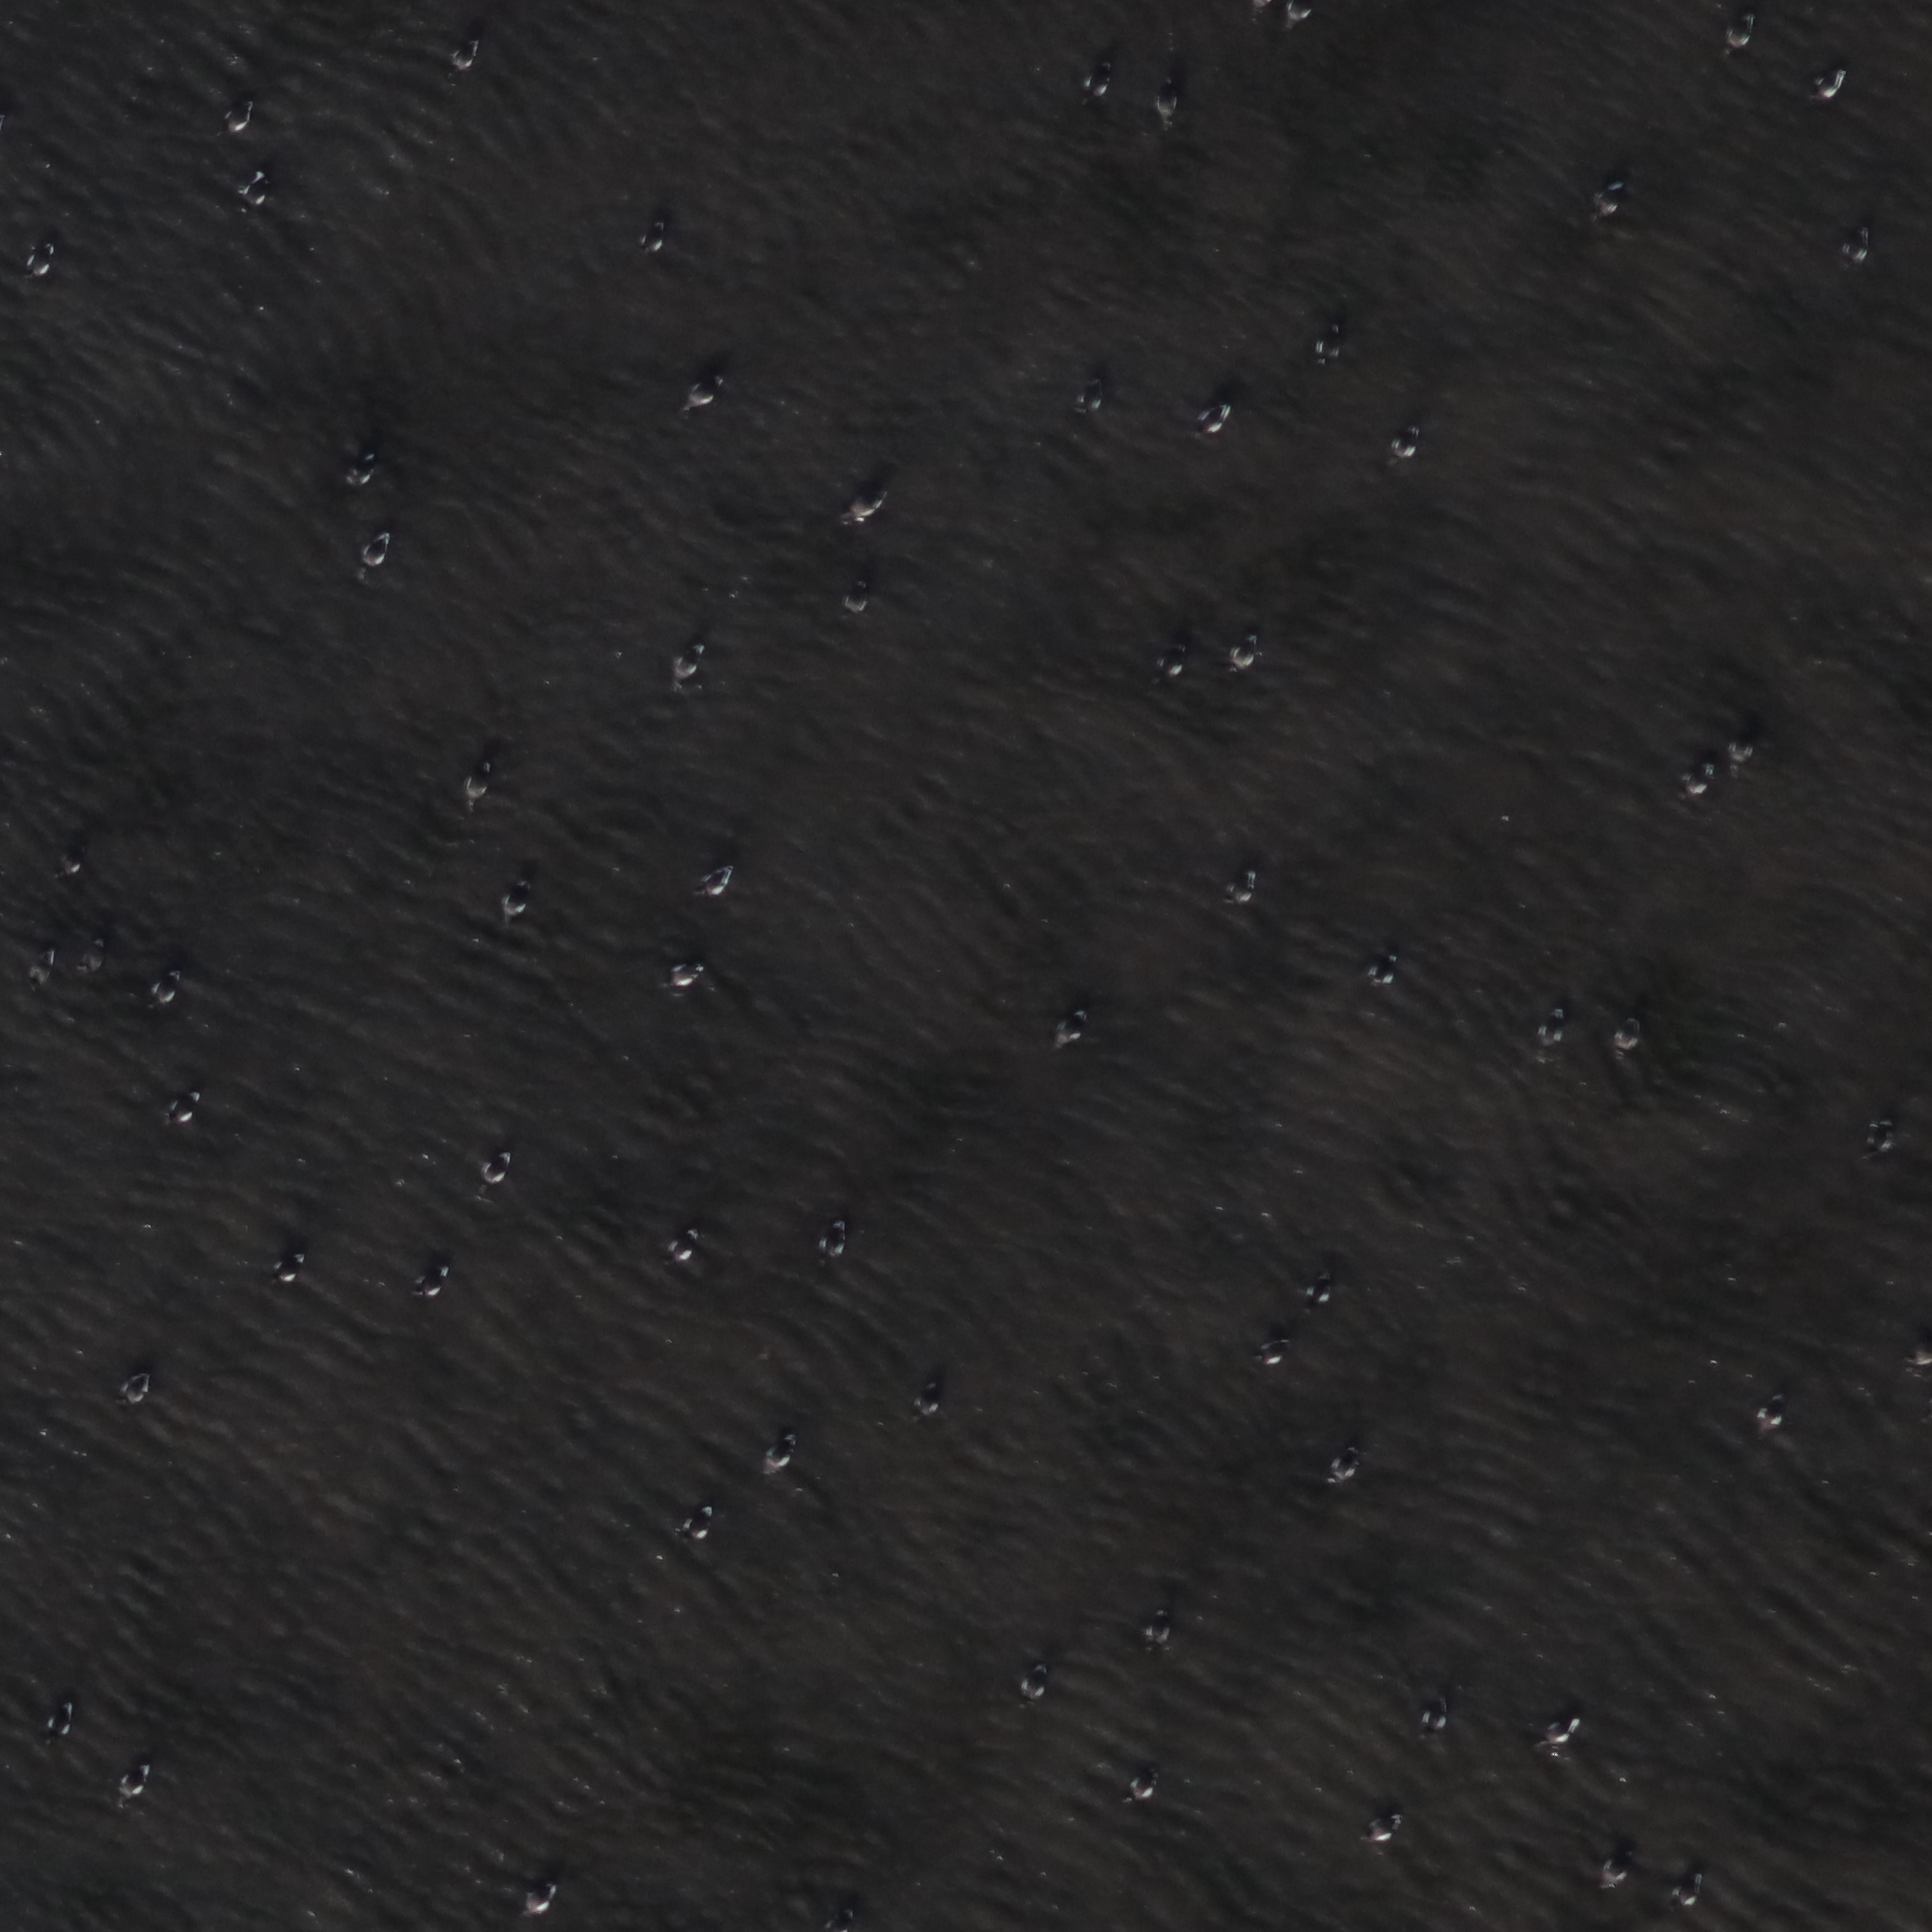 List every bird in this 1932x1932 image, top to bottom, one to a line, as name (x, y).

brant (1748, 35)
brant (459, 47)
brant (1096, 72)
brant (1831, 91)
brant (1161, 100)
brant (234, 117)
brant (251, 192)
brant (1607, 199)
brant (655, 238)
brant (1860, 248)
brant (39, 260)
brant (1329, 345)
brant (1099, 391)
brant (701, 393)
brant (1209, 419)
brant (1407, 452)
brant (367, 472)
brant (862, 506)
brant (375, 552)
brant (857, 600)
brant (1243, 653)
brant (1171, 662)
brant (686, 666)
brant (1735, 761)
brant (1694, 779)
brant (479, 794)
brant (70, 863)
brant (714, 882)
brant (1238, 890)
brant (511, 908)
brant (87, 964)
brant (28, 966)
brant (1381, 975)
brant (685, 976)
brant (163, 989)
brant (1069, 1028)
brant (1552, 1028)
brant (1625, 1038)
brant (181, 1106)
brant (1881, 1134)
brant (496, 1166)
brant (833, 1240)
brant (681, 1248)
brant (289, 1279)
brant (432, 1283)
brant (1319, 1293)
brant (1929, 1349)
brant (1271, 1350)
brant (132, 1389)
brant (926, 1412)
brant (1773, 1419)
brant (777, 1453)
brant (1344, 1466)
brant (698, 1526)
brant (1159, 1635)
brant (1034, 1684)
brant (1433, 1718)
brant (59, 1719)
brant (1556, 1733)
brant (130, 1786)
brant (1140, 1788)
brant (1381, 1827)
brant (1616, 1869)
brant (1684, 1891)
brant (534, 1895)
brant (834, 1924)